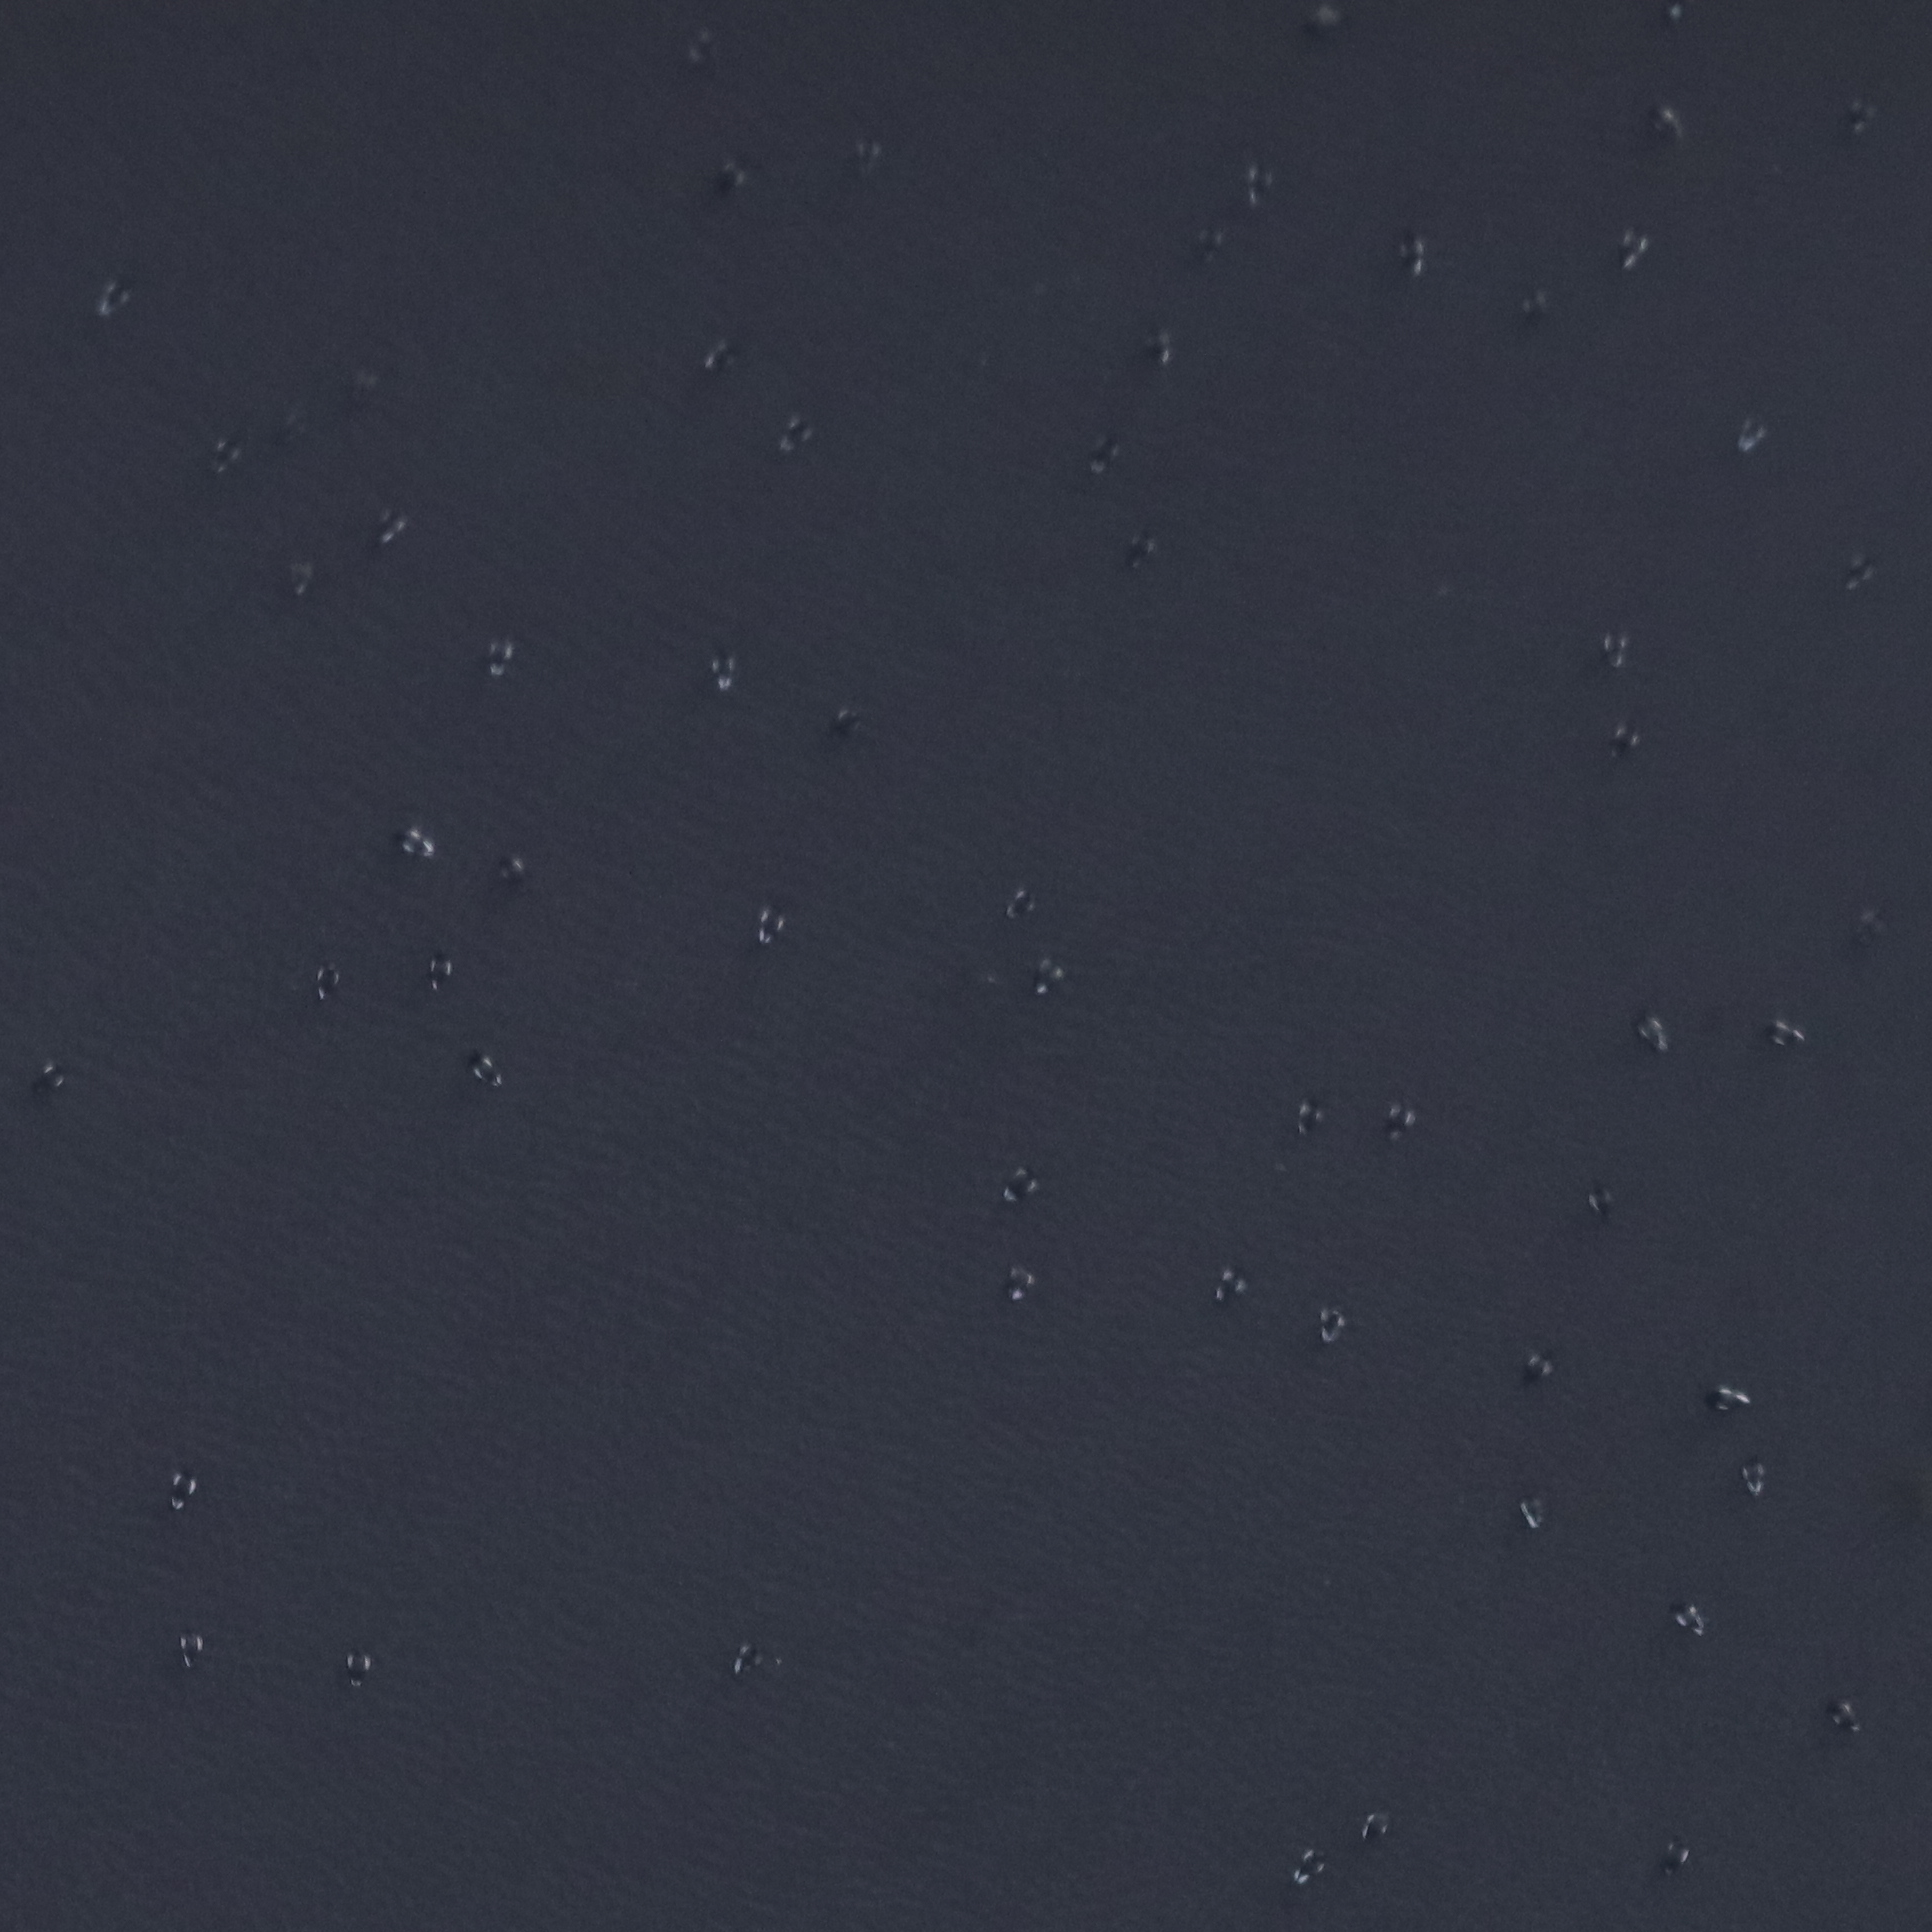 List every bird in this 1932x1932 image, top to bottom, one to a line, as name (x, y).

brant (704, 47)
brant (1860, 109)
brant (1665, 123)
brant (866, 155)
brant (735, 176)
brant (1258, 182)
brant (1634, 237)
brant (1206, 240)
brant (1410, 246)
brant (112, 300)
brant (1534, 305)
brant (1161, 345)
brant (721, 359)
brant (367, 385)
brant (295, 426)
brant (1753, 433)
brant (797, 435)
brant (1104, 449)
brant (225, 455)
brant (394, 527)
brant (1140, 543)
brant (1864, 575)
brant (302, 578)
brant (1616, 647)
brant (504, 654)
brant (724, 669)
brant (851, 724)
brant (1623, 740)
brant (417, 846)
brant (513, 868)
brant (1025, 904)
brant (770, 922)
brant (1878, 926)
brant (443, 967)
brant (1048, 973)
brant (325, 977)
brant (1653, 1028)
brant (1779, 1030)
brant (485, 1068)
brant (51, 1076)
brant (1309, 1114)
brant (1404, 1122)
brant (1020, 1186)
brant (1600, 1203)
brant (1015, 1283)
brant (1232, 1285)
brant (1334, 1323)
brant (1537, 1369)
brant (1731, 1400)
brant (1755, 1477)
brant (184, 1490)
brant (1535, 1512)
brant (1690, 1616)
brant (190, 1648)
brant (749, 1658)
brant (356, 1667)
brant (1845, 1718)
brant (1377, 1829)
brant (1673, 1856)
brant (1305, 1861)